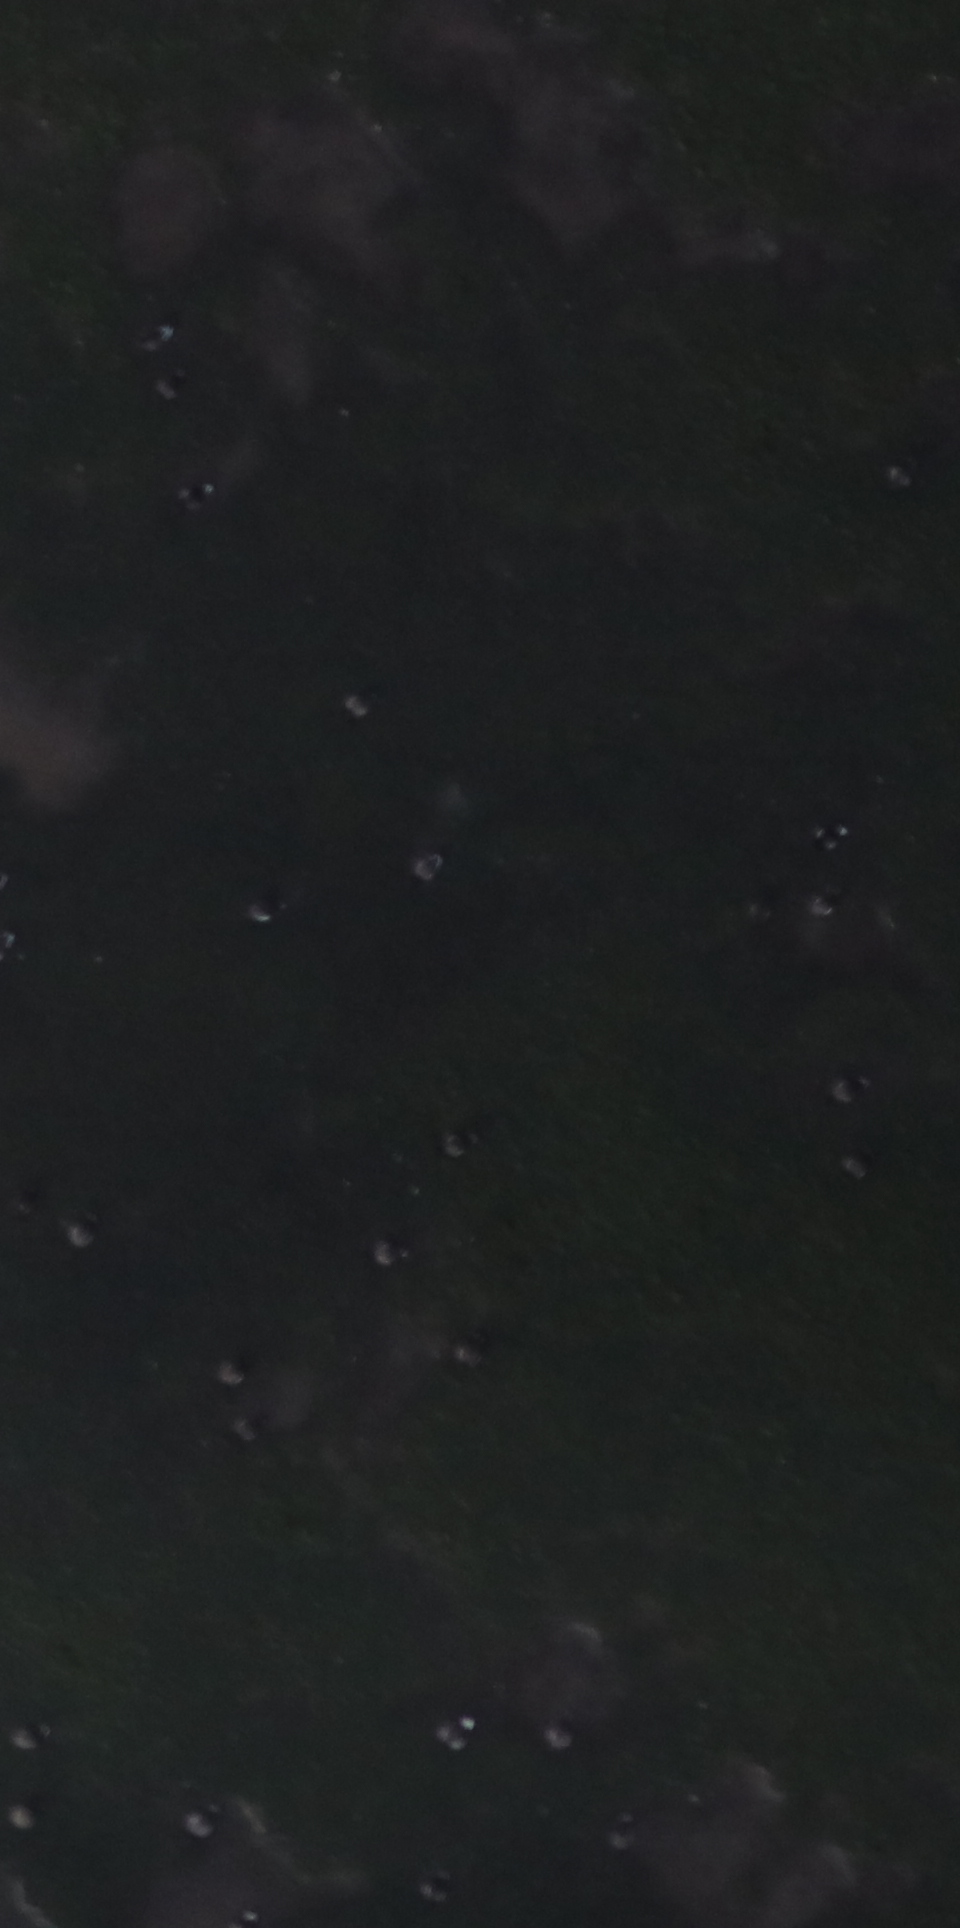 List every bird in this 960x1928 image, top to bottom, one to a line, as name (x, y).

brant (159, 337)
brant (171, 385)
brant (199, 496)
brant (361, 712)
brant (826, 840)
brant (427, 866)
brant (823, 897)
brant (767, 906)
brant (266, 915)
brant (851, 1091)
brant (463, 1145)
brant (83, 1238)
brant (393, 1252)
brant (479, 1360)
brant (240, 1375)
brant (249, 1439)
brant (463, 1730)
brant (558, 1736)
brant (31, 1738)
brant (19, 1818)
brant (206, 1825)
brant (627, 1832)
brant (437, 1894)